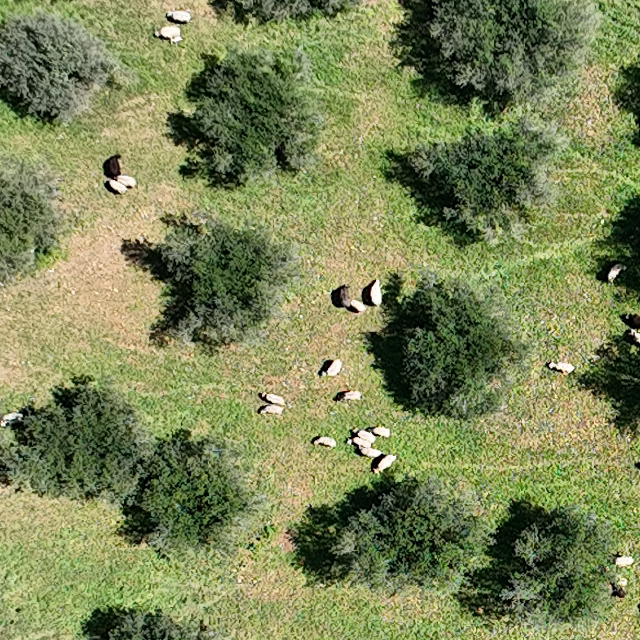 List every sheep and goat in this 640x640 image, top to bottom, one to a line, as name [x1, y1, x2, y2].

sheep [167, 12, 192, 23]
sheep [154, 27, 181, 39]
sheep [632, 139, 639, 150]
sheep [104, 152, 119, 179]
sheep [112, 176, 134, 187]
sheep [105, 180, 127, 192]
sheep [608, 264, 627, 281]
sheep [371, 279, 381, 308]
sheep [339, 284, 351, 308]
sheep [349, 301, 366, 311]
sheep [623, 312, 639, 329]
sheep [630, 329, 639, 347]
sheep [320, 358, 343, 375]
sheep [548, 361, 576, 373]
sheep [336, 390, 361, 402]
sheep [259, 392, 287, 405]
sheep [257, 406, 287, 414]
sheep [1, 411, 24, 426]
sheep [370, 426, 389, 438]
sheep [351, 427, 377, 442]
sheep [311, 434, 337, 448]
sheep [346, 437, 371, 448]
sheep [359, 446, 382, 457]
sheep [373, 455, 397, 474]
sheep [610, 555, 634, 567]
sheep [616, 577, 627, 587]
sheep [613, 587, 627, 597]